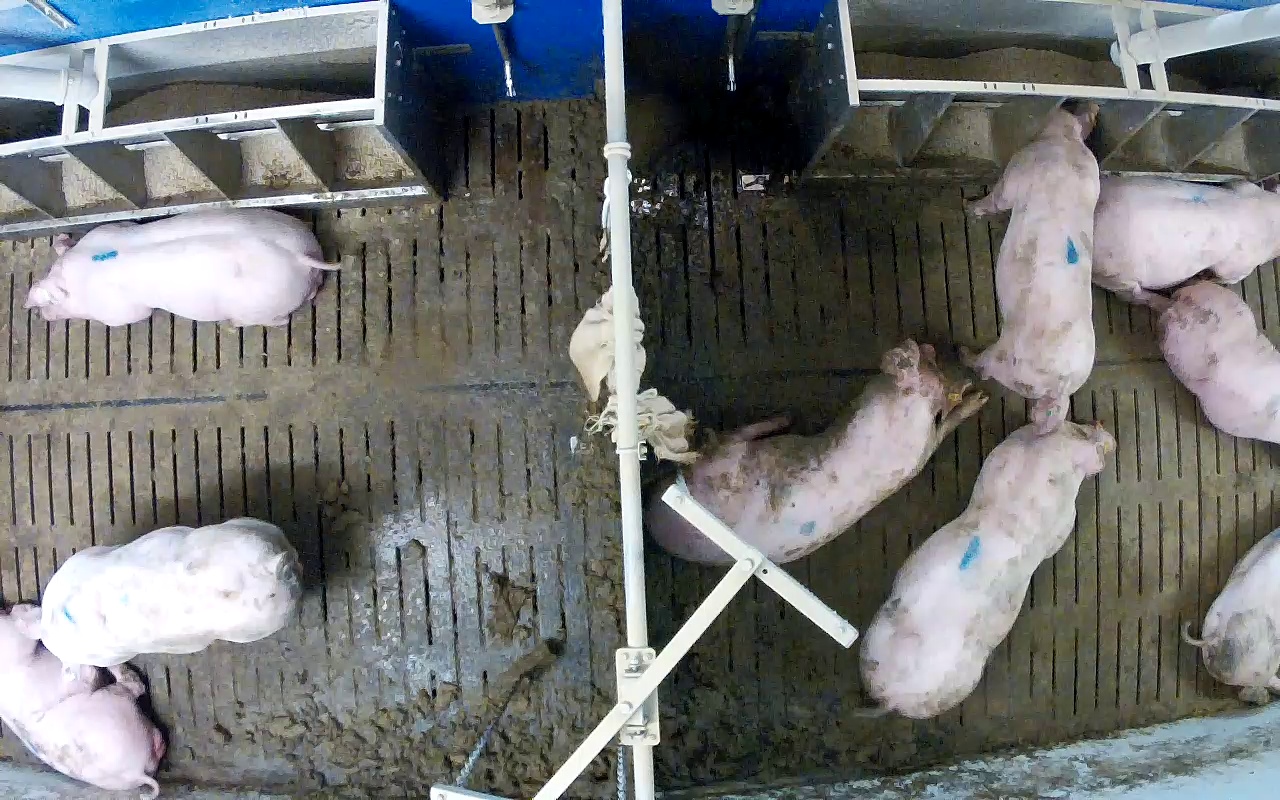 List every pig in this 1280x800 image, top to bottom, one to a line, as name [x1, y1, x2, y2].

pig [967, 102, 1101, 398]
pig [1085, 173, 1279, 312]
pig [24, 206, 340, 329]
pig [1156, 281, 1279, 452]
pig [649, 341, 987, 572]
pig [855, 395, 1115, 722]
pig [12, 517, 303, 681]
pig [1180, 522, 1279, 708]
pig [0, 605, 165, 798]